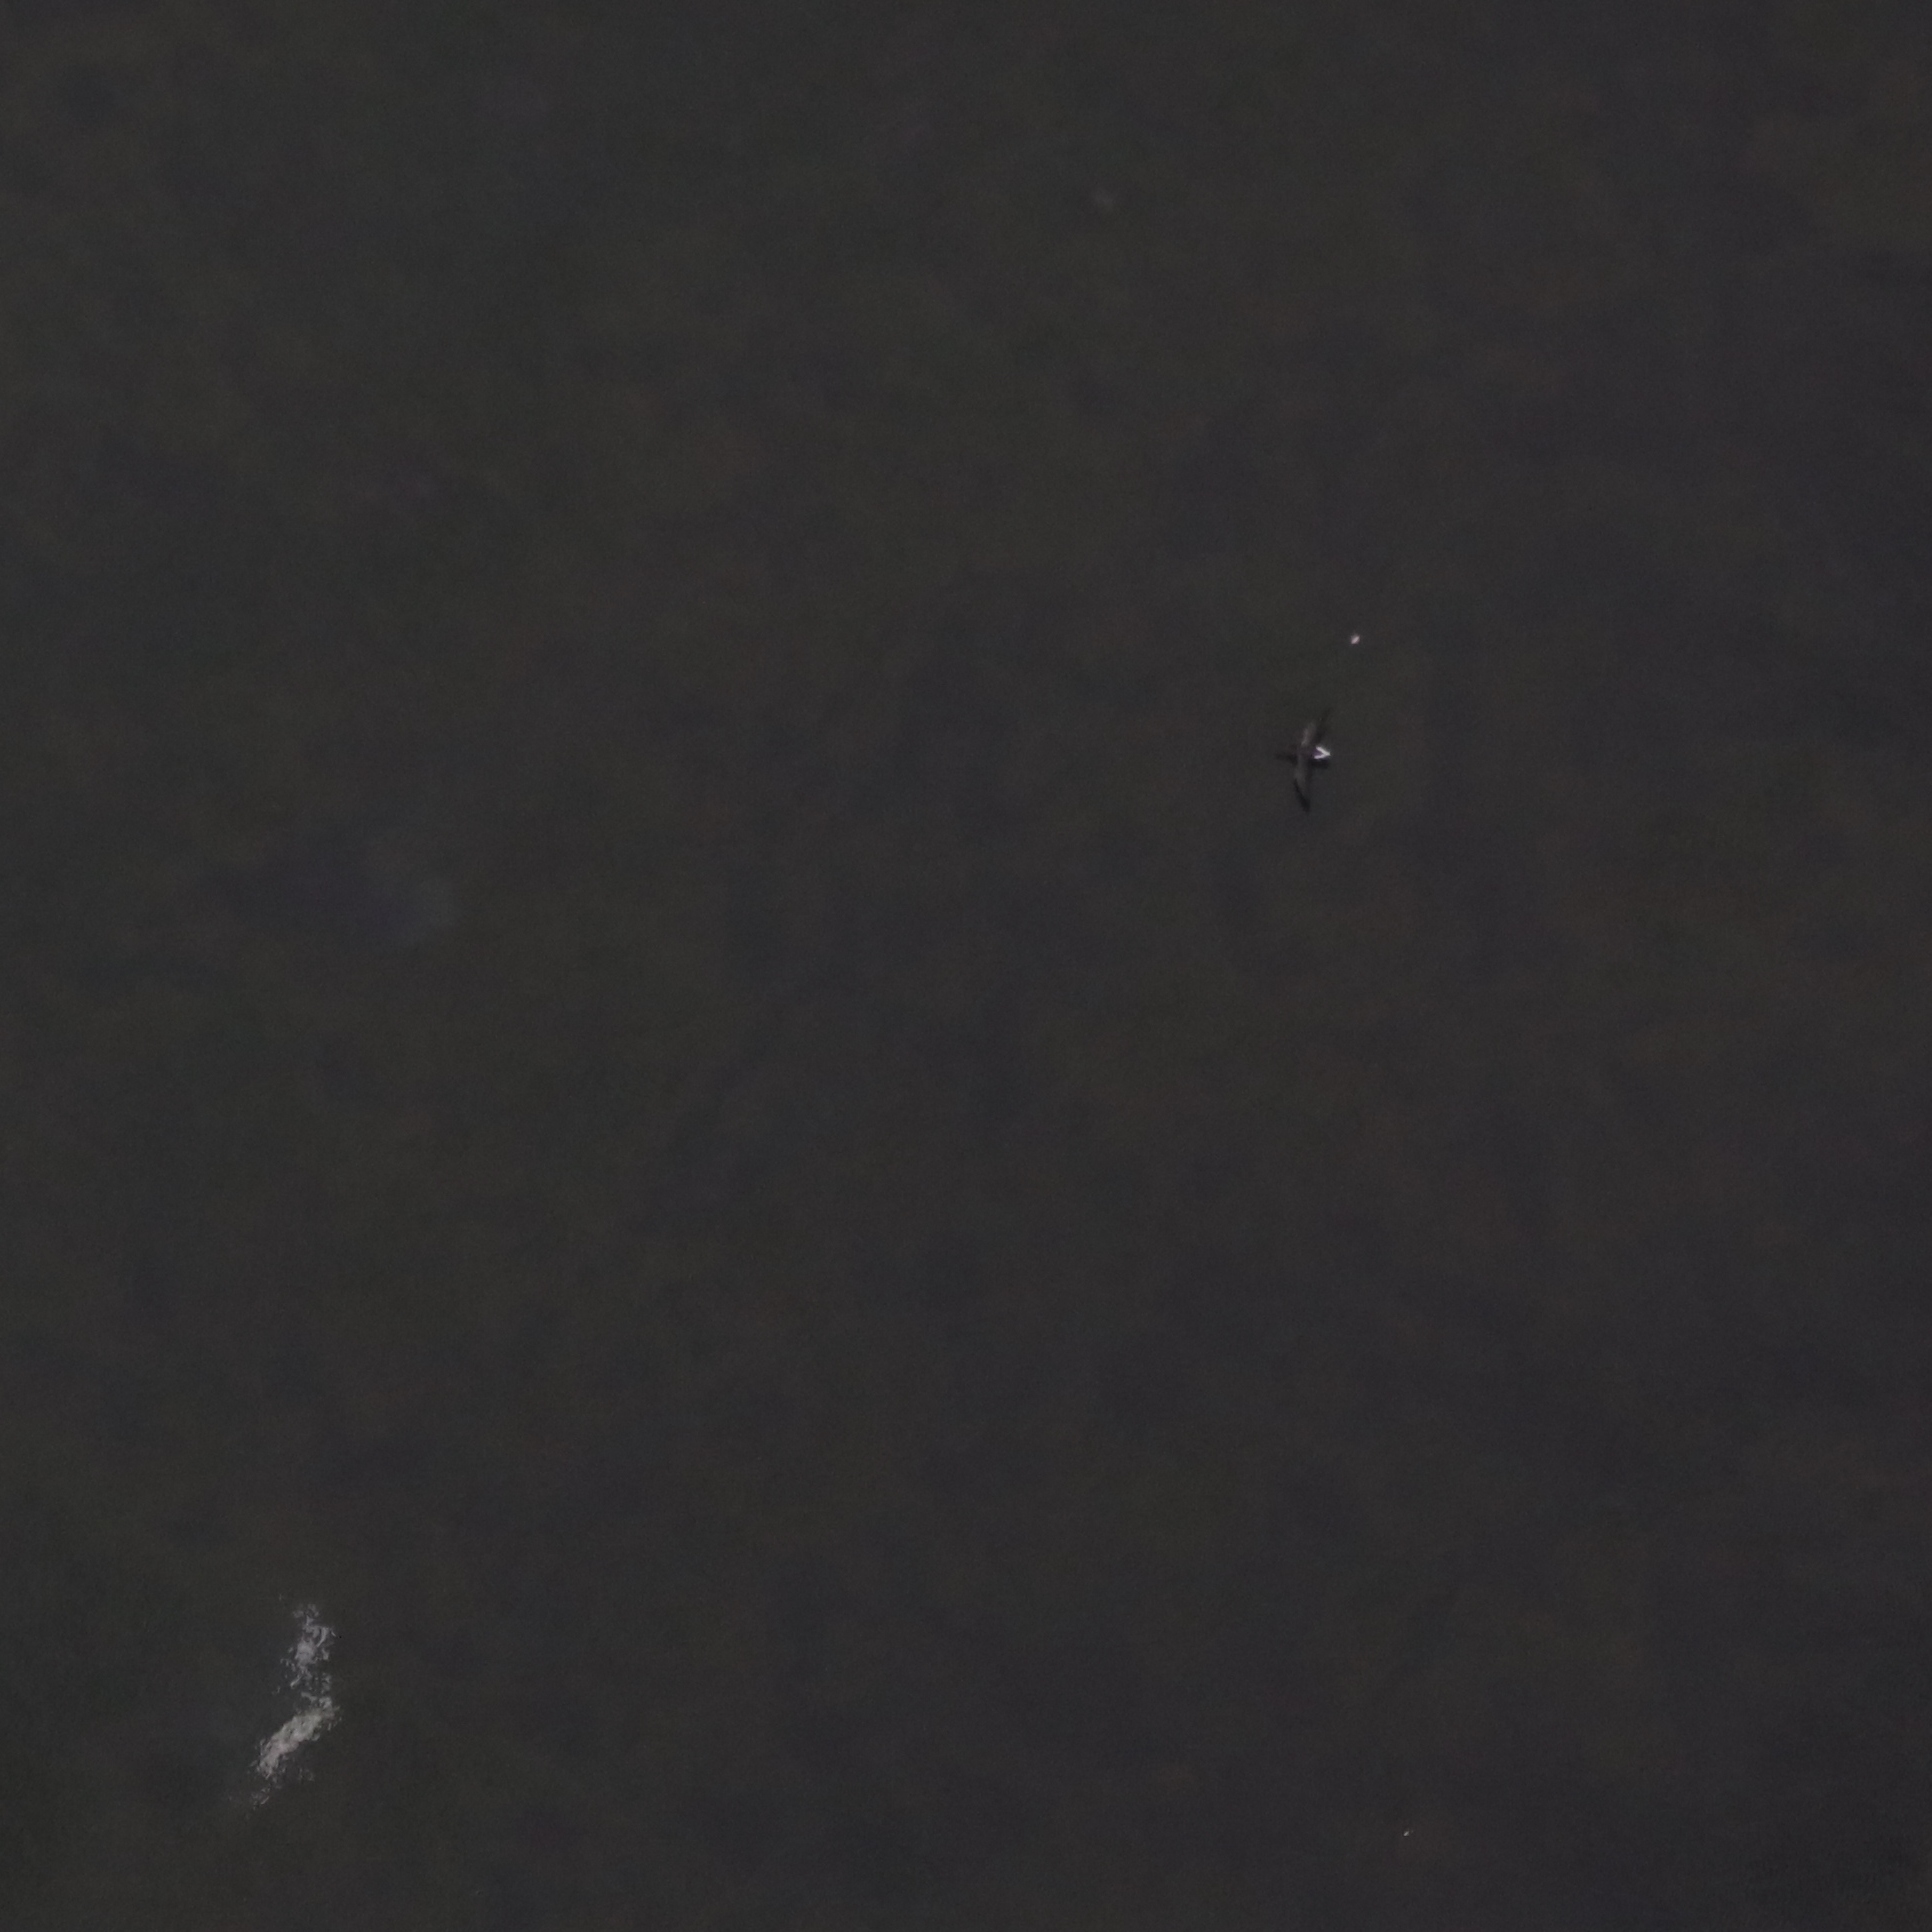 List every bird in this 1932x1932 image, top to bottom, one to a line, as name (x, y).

brant (1307, 751)